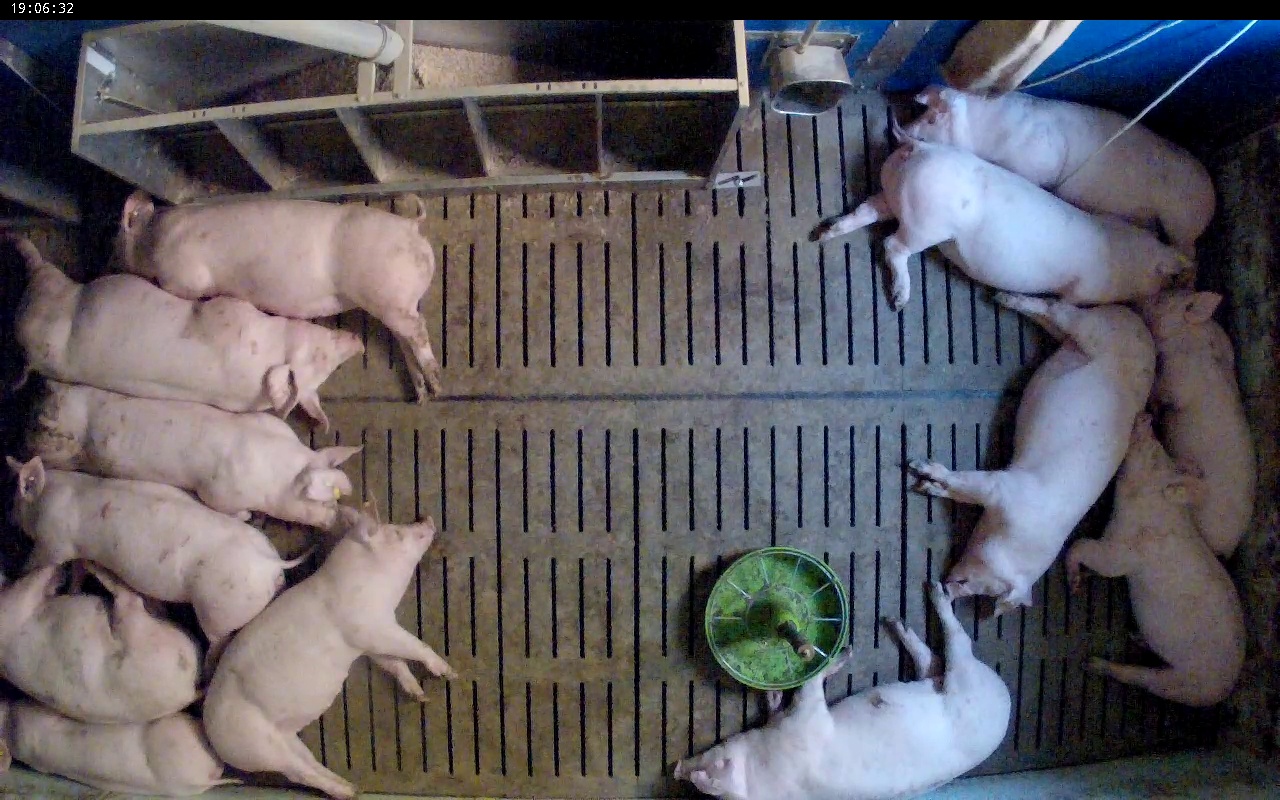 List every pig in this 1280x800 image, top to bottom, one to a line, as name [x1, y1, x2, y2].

pig [886, 81, 1216, 279]
pig [811, 110, 1193, 316]
pig [100, 193, 443, 405]
pig [4, 230, 369, 435]
pig [1142, 290, 1257, 561]
pig [905, 294, 1160, 619]
pig [19, 371, 367, 533]
pig [1066, 411, 1248, 707]
pig [4, 454, 323, 680]
pig [205, 493, 461, 794]
pig [1, 565, 215, 725]
pig [674, 580, 1014, 799]
pig [3, 696, 242, 798]